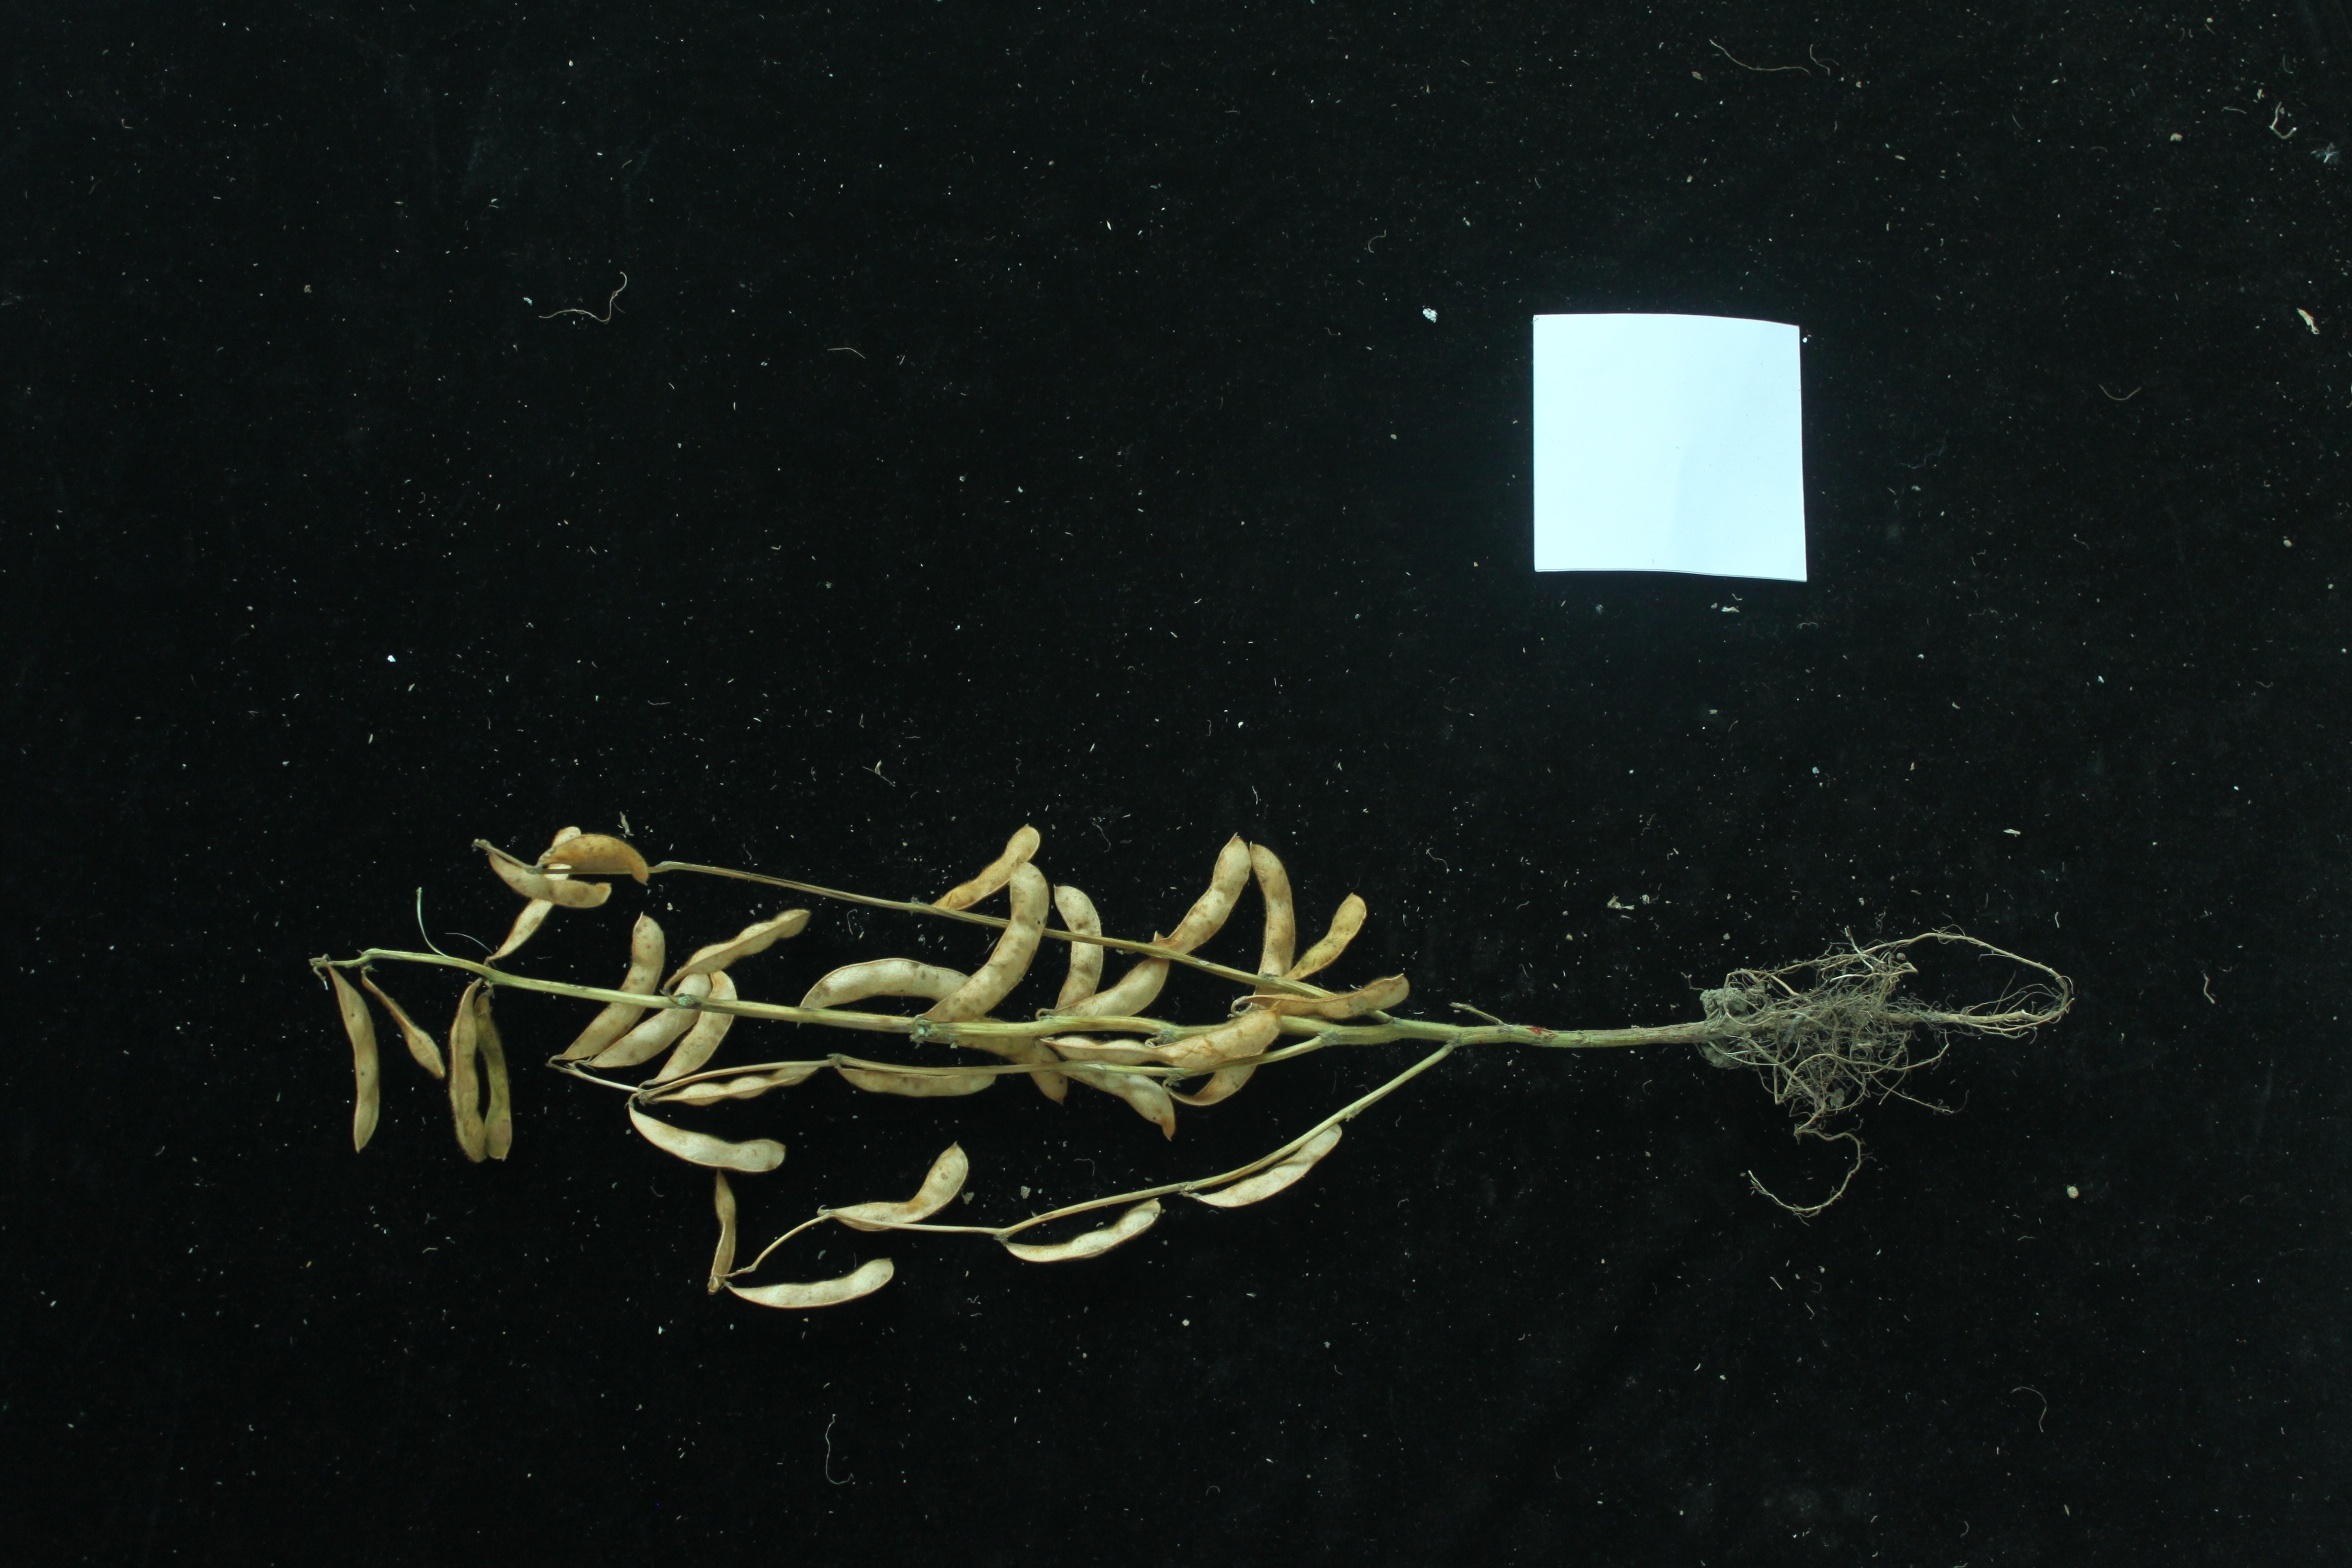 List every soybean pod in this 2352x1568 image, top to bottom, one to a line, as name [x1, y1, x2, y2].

soybean pod [927, 824, 1041, 913]
soybean pod [485, 828, 581, 959]
soybean pod [1158, 833, 1252, 957]
soybean pod [538, 834, 649, 886]
soybean pod [1246, 842, 1295, 1008]
soybean pod [488, 855, 609, 908]
soybean pod [909, 859, 1050, 1028]
soybean pod [1044, 887, 1103, 1024]
soybean pod [1290, 891, 1366, 979]
soybean pod [670, 910, 811, 980]
soybean pod [560, 912, 665, 1060]
soybean pod [1036, 934, 1167, 1024]
soybean pod [573, 958, 712, 1068]
soybean pod [798, 958, 992, 1017]
soybean pod [645, 967, 737, 1085]
soybean pod [330, 969, 378, 1153]
soybean pod [361, 969, 445, 1079]
soybean pod [1236, 974, 1410, 1019]
soybean pod [476, 989, 511, 1160]
soybean pod [449, 991, 484, 1162]
soybean pod [1155, 1012, 1280, 1071]
soybean pod [916, 1020, 1069, 1103]
soybean pod [1052, 1035, 1197, 1066]
soybean pod [1054, 1061, 1174, 1142]
soybean pod [1155, 1066, 1256, 1107]
soybean pod [649, 1067, 815, 1105]
soybean pod [835, 1068, 995, 1096]
soybean pod [630, 1113, 784, 1173]
soybean pod [1187, 1122, 1343, 1208]
soybean pod [820, 1142, 970, 1230]
soybean pod [710, 1171, 737, 1292]
soybean pod [1006, 1199, 1161, 1264]
soybean pod [727, 1260, 894, 1310]